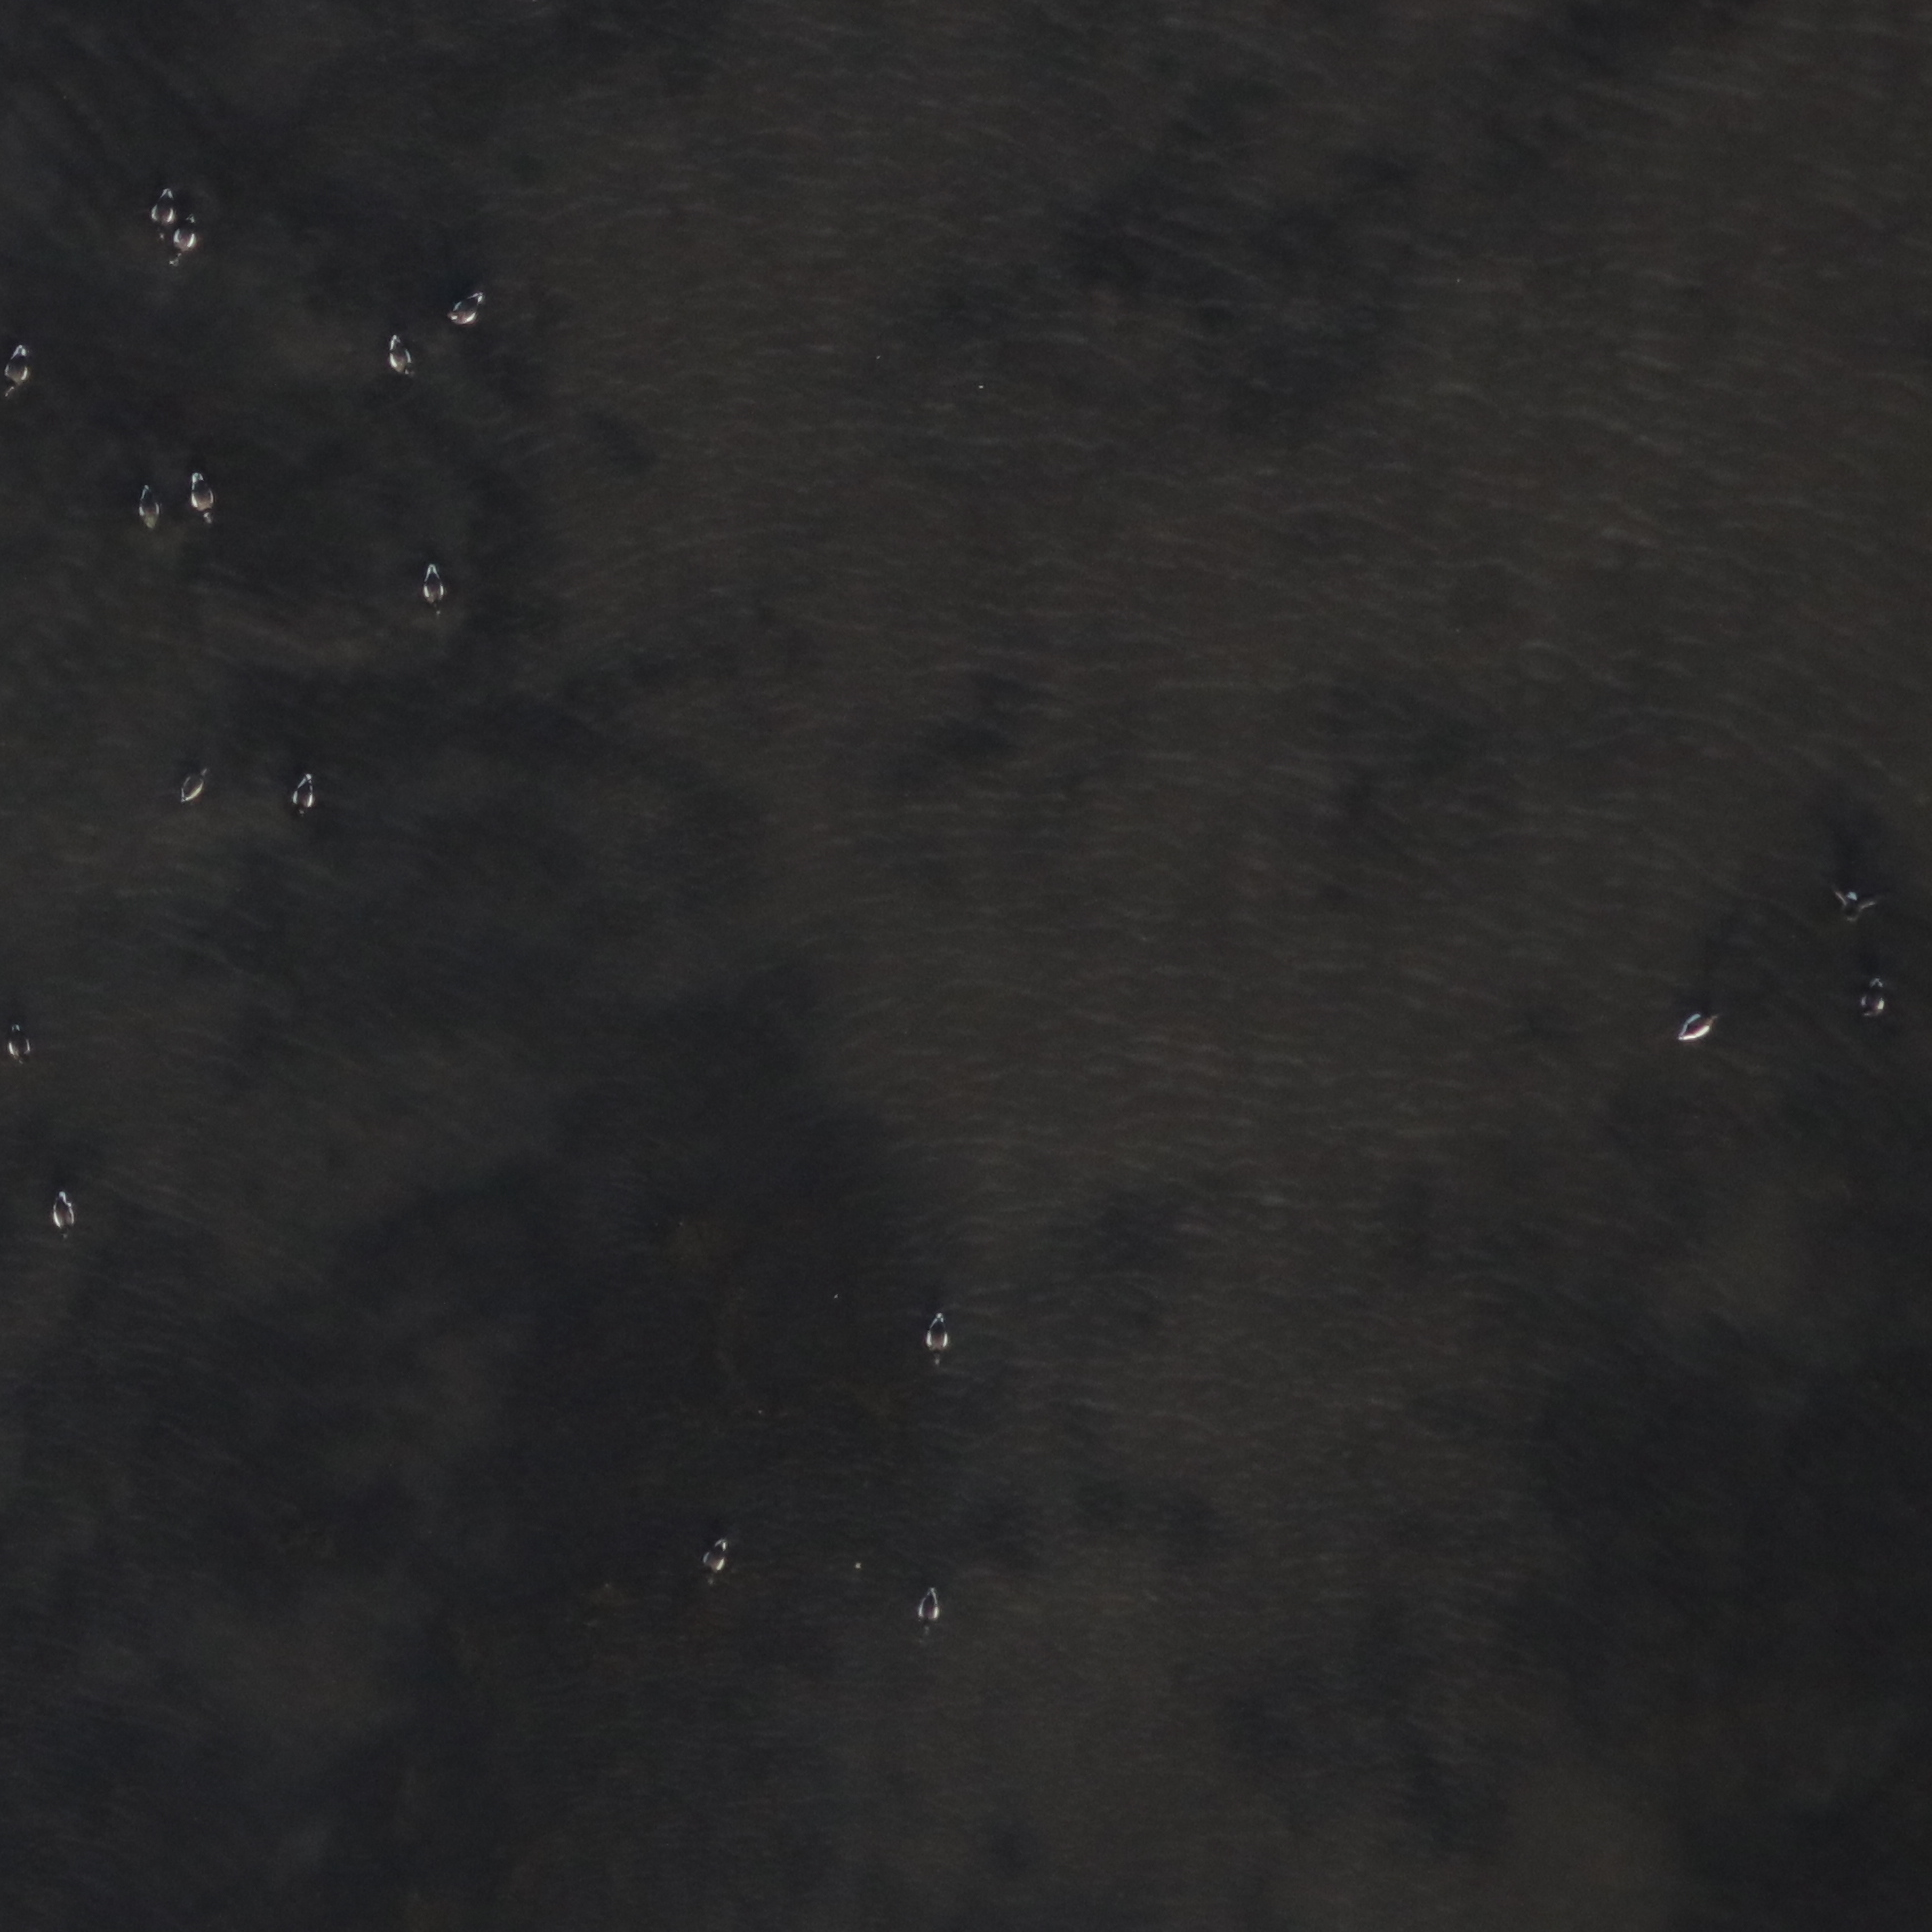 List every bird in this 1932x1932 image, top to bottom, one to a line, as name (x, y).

brant (166, 213)
brant (186, 240)
brant (467, 307)
brant (400, 355)
brant (15, 371)
brant (201, 495)
brant (149, 504)
brant (432, 586)
brant (193, 784)
brant (303, 794)
brant (1847, 909)
brant (1874, 999)
brant (1697, 1027)
brant (18, 1046)
brant (64, 1215)
brant (937, 1338)
brant (716, 1557)
brant (928, 1609)